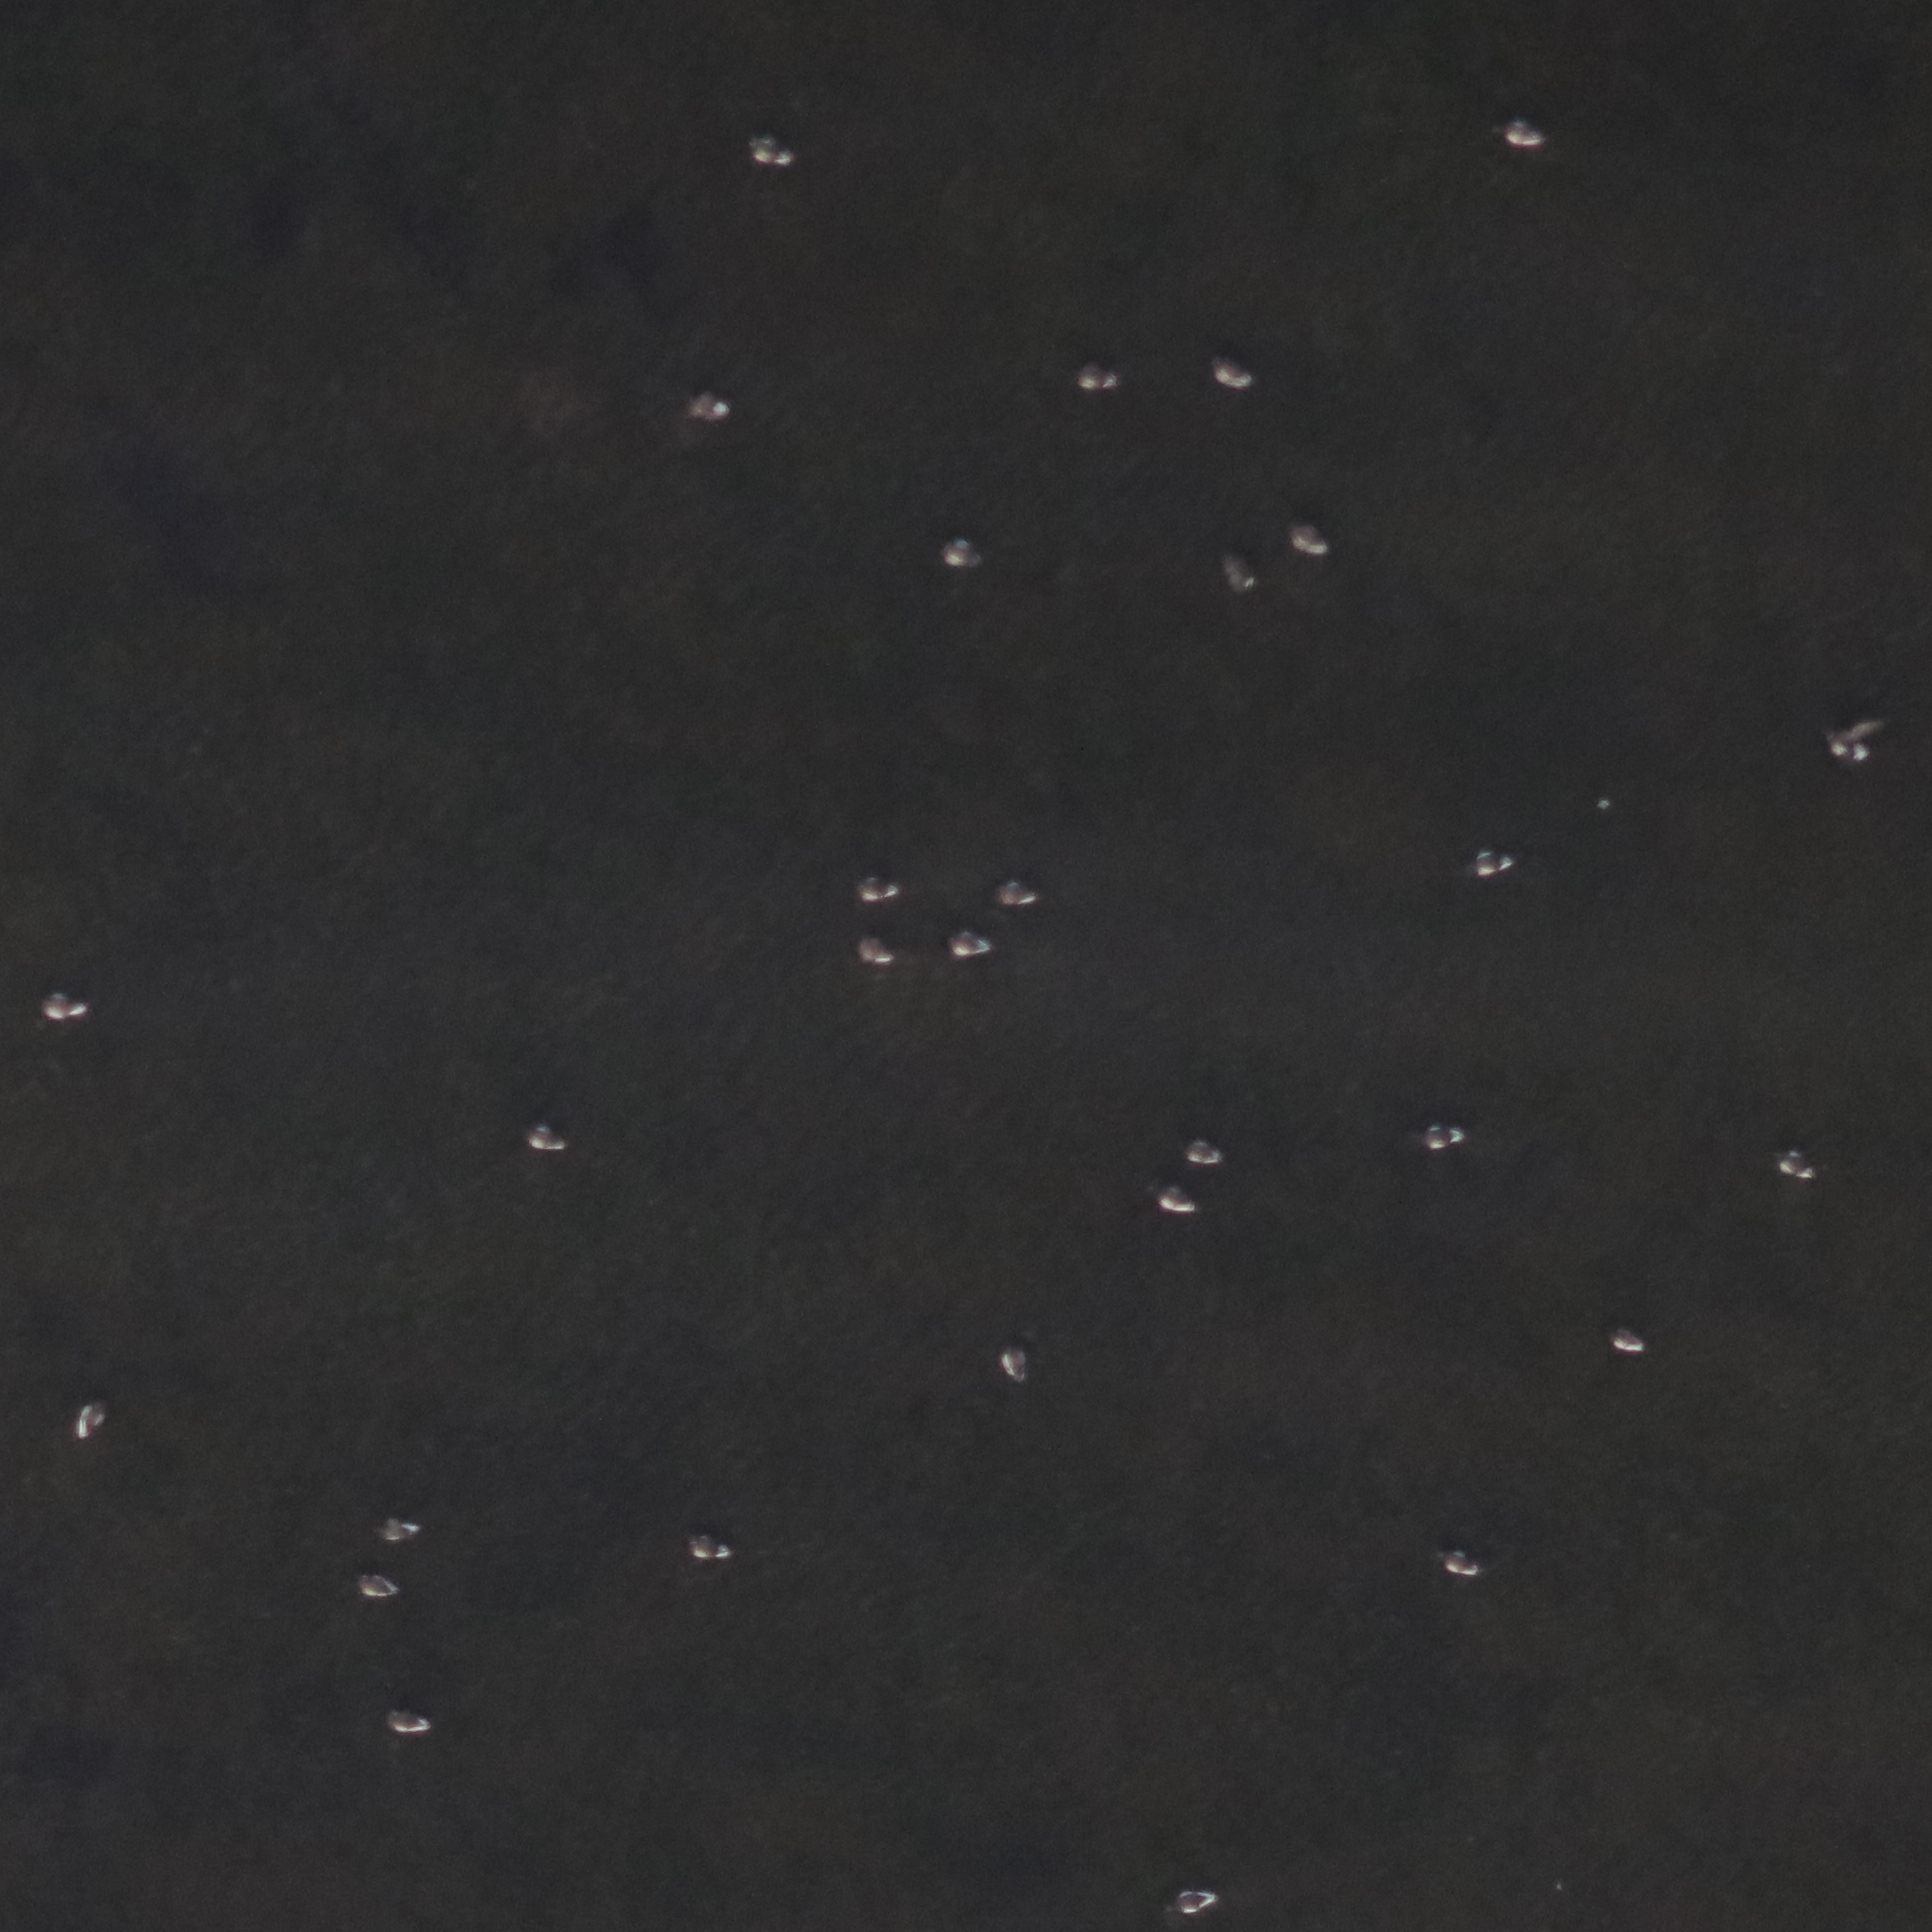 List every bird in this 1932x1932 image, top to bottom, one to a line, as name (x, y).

brant (1522, 132)
brant (768, 153)
brant (1235, 369)
brant (1095, 376)
brant (701, 405)
brant (1304, 538)
brant (964, 558)
brant (1238, 573)
brant (1851, 743)
brant (1490, 864)
brant (877, 890)
brant (1016, 895)
brant (966, 941)
brant (877, 952)
brant (61, 1008)
brant (1439, 1137)
brant (545, 1138)
brant (1196, 1149)
brant (1796, 1165)
brant (1176, 1200)
brant (1629, 1336)
brant (1016, 1365)
brant (95, 1413)
brant (398, 1530)
brant (707, 1548)
brant (1459, 1562)
brant (376, 1583)
brant (401, 1720)
brant (1193, 1903)